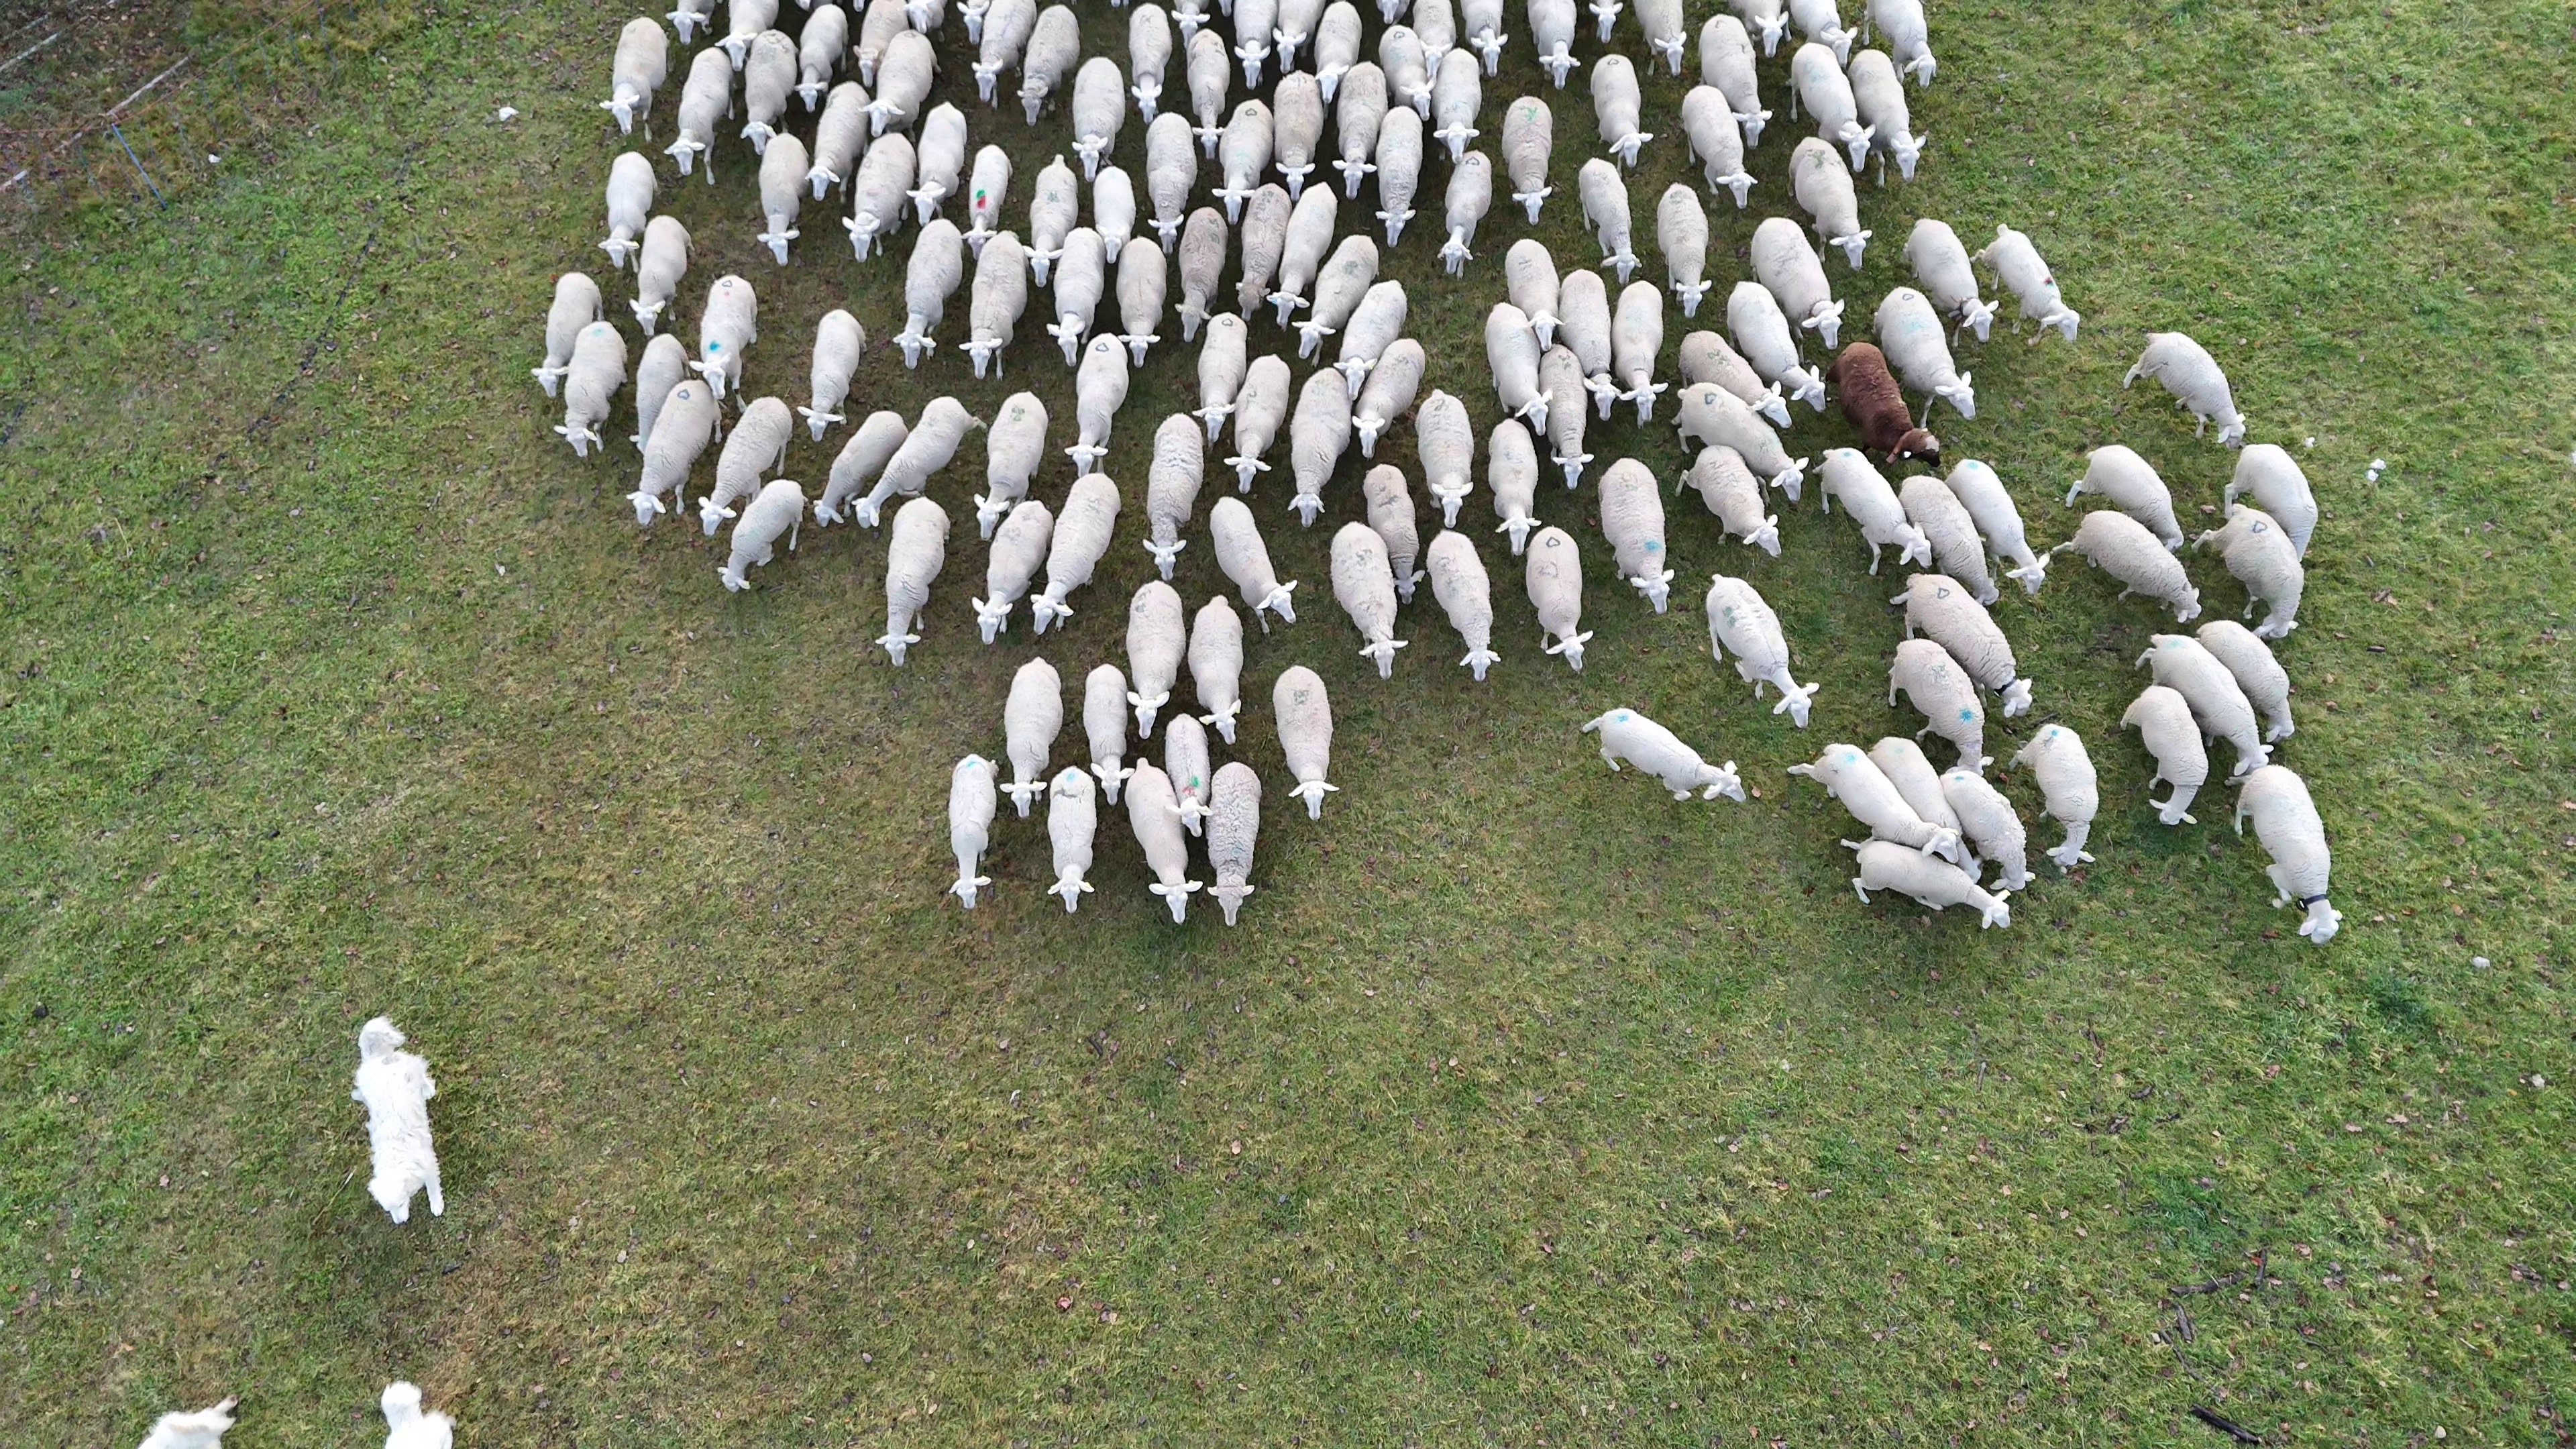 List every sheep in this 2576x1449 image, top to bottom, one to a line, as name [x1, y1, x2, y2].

sheep [666, 0, 720, 44]
sheep [721, 0, 779, 71]
sheep [854, 0, 914, 88]
sheep [905, 0, 951, 36]
sheep [957, 0, 989, 47]
sheep [971, 0, 1042, 108]
sheep [1172, 0, 1214, 50]
sheep [1230, 0, 1280, 90]
sheep [1273, 0, 1326, 75]
sheep [1313, 0, 1361, 102]
sheep [1376, 0, 1410, 27]
sheep [1410, 0, 1457, 85]
sheep [1450, 0, 1509, 79]
sheep [1522, 0, 1583, 90]
sheep [1589, 0, 1622, 43]
sheep [1618, 0, 1690, 79]
sheep [1776, 0, 1857, 66]
sheep [1859, 0, 1938, 90]
sheep [1728, 1, 1790, 60]
sheep [1126, 2, 1173, 124]
sheep [1016, 3, 1083, 127]
sheep [794, 4, 850, 112]
sheep [1698, 13, 1774, 148]
sheep [601, 17, 669, 144]
sheep [1377, 24, 1432, 123]
sheep [1184, 28, 1232, 162]
sheep [868, 29, 938, 137]
sheep [739, 29, 799, 155]
sheep [1791, 43, 1876, 171]
sheep [663, 47, 737, 183]
sheep [1849, 48, 1929, 183]
sheep [1428, 49, 1486, 163]
sheep [1590, 54, 1654, 175]
sheep [1068, 57, 1126, 181]
sheep [1332, 60, 1388, 200]
sheep [1270, 67, 1326, 201]
sheep [804, 82, 872, 203]
sheep [1678, 85, 1759, 210]
sheep [1212, 93, 1274, 225]
sheep [1502, 95, 1552, 225]
sheep [907, 101, 969, 227]
sheep [1371, 105, 1427, 247]
sheep [1142, 113, 1201, 253]
sheep [756, 131, 810, 266]
sheep [841, 132, 919, 263]
sheep [1788, 134, 1874, 273]
sheep [962, 144, 1013, 259]
sheep [1438, 150, 1493, 278]
sheep [598, 151, 659, 273]
sheep [1025, 154, 1082, 286]
sheep [1577, 158, 1641, 283]
sheep [1090, 167, 1138, 265]
sheep [1655, 179, 1715, 318]
sheep [1268, 180, 1338, 328]
sheep [1234, 182, 1292, 318]
sheep [1172, 207, 1231, 343]
sheep [626, 215, 693, 337]
sheep [1750, 217, 1847, 349]
sheep [1904, 218, 1999, 347]
sheep [892, 219, 966, 369]
sheep [1969, 224, 2080, 346]
sheep [1045, 227, 1107, 366]
sheep [960, 230, 1032, 380]
sheep [1292, 231, 1379, 361]
sheep [1113, 236, 1170, 369]
sheep [1503, 238, 1561, 352]
sheep [1556, 268, 1621, 418]
sheep [531, 272, 601, 398]
sheep [690, 274, 758, 413]
sheep [1336, 277, 1409, 402]
sheep [1611, 277, 1670, 426]
sheep [1728, 281, 1827, 411]
sheep [1873, 286, 1976, 426]
sheep [1482, 302, 1549, 439]
sheep [799, 308, 867, 441]
sheep [1193, 312, 1251, 452]
sheep [554, 321, 627, 456]
sheep [1677, 327, 1792, 429]
sheep [625, 330, 690, 454]
sheep [2124, 331, 2246, 448]
sheep [1062, 333, 1129, 479]
sheep [1353, 338, 1428, 459]
sheep [1830, 342, 1941, 466]
sheep [1539, 343, 1596, 491]
sheep [1225, 352, 1293, 495]
sheep [1285, 366, 1352, 528]
sheep [625, 375, 722, 526]
sheep [1674, 379, 1810, 503]
sheep [1414, 386, 1477, 530]
sheep [972, 387, 1050, 540]
sheep [852, 397, 986, 528]
sheep [697, 397, 793, 538]
sheep [814, 406, 906, 527]
sheep [1143, 412, 1204, 580]
sheep [1486, 414, 1542, 557]
sheep [1681, 442, 1785, 559]
sheep [2224, 443, 2319, 562]
sheep [2068, 445, 2183, 559]
sheep [1814, 448, 1932, 576]
sheep [1598, 459, 1678, 614]
sheep [1944, 459, 2048, 597]
sheep [1361, 464, 1423, 602]
sheep [1029, 474, 1121, 635]
sheep [1897, 475, 1999, 608]
sheep [719, 480, 808, 592]
sheep [1210, 496, 1297, 634]
sheep [875, 496, 951, 667]
sheep [971, 501, 1054, 645]
sheep [2192, 504, 2304, 638]
sheep [2052, 511, 2201, 622]
sheep [1328, 519, 1410, 680]
sheep [1523, 521, 1596, 672]
sheep [1425, 531, 1500, 682]
sheep [1906, 572, 2033, 718]
sheep [1706, 573, 1820, 727]
sheep [1123, 581, 1187, 740]
sheep [1186, 593, 1243, 745]
sheep [2198, 621, 2294, 742]
sheep [2135, 633, 2274, 775]
sheep [1887, 638, 1995, 773]
sheep [998, 656, 1063, 821]
sheep [1082, 665, 1134, 806]
sheep [1271, 666, 1340, 822]
sheep [2121, 684, 2210, 827]
sheep [1585, 707, 1745, 801]
sheep [1162, 711, 1214, 839]
sheep [2013, 723, 2102, 873]
sheep [1869, 737, 1981, 885]
sheep [1788, 743, 1958, 865]
sheep [948, 755, 998, 909]
sheep [1125, 757, 1205, 927]
sheep [1202, 762, 1262, 926]
sheep [1047, 766, 1097, 913]
sheep [2226, 765, 2342, 943]
sheep [1940, 767, 2035, 892]
sheep [1854, 831, 2015, 929]